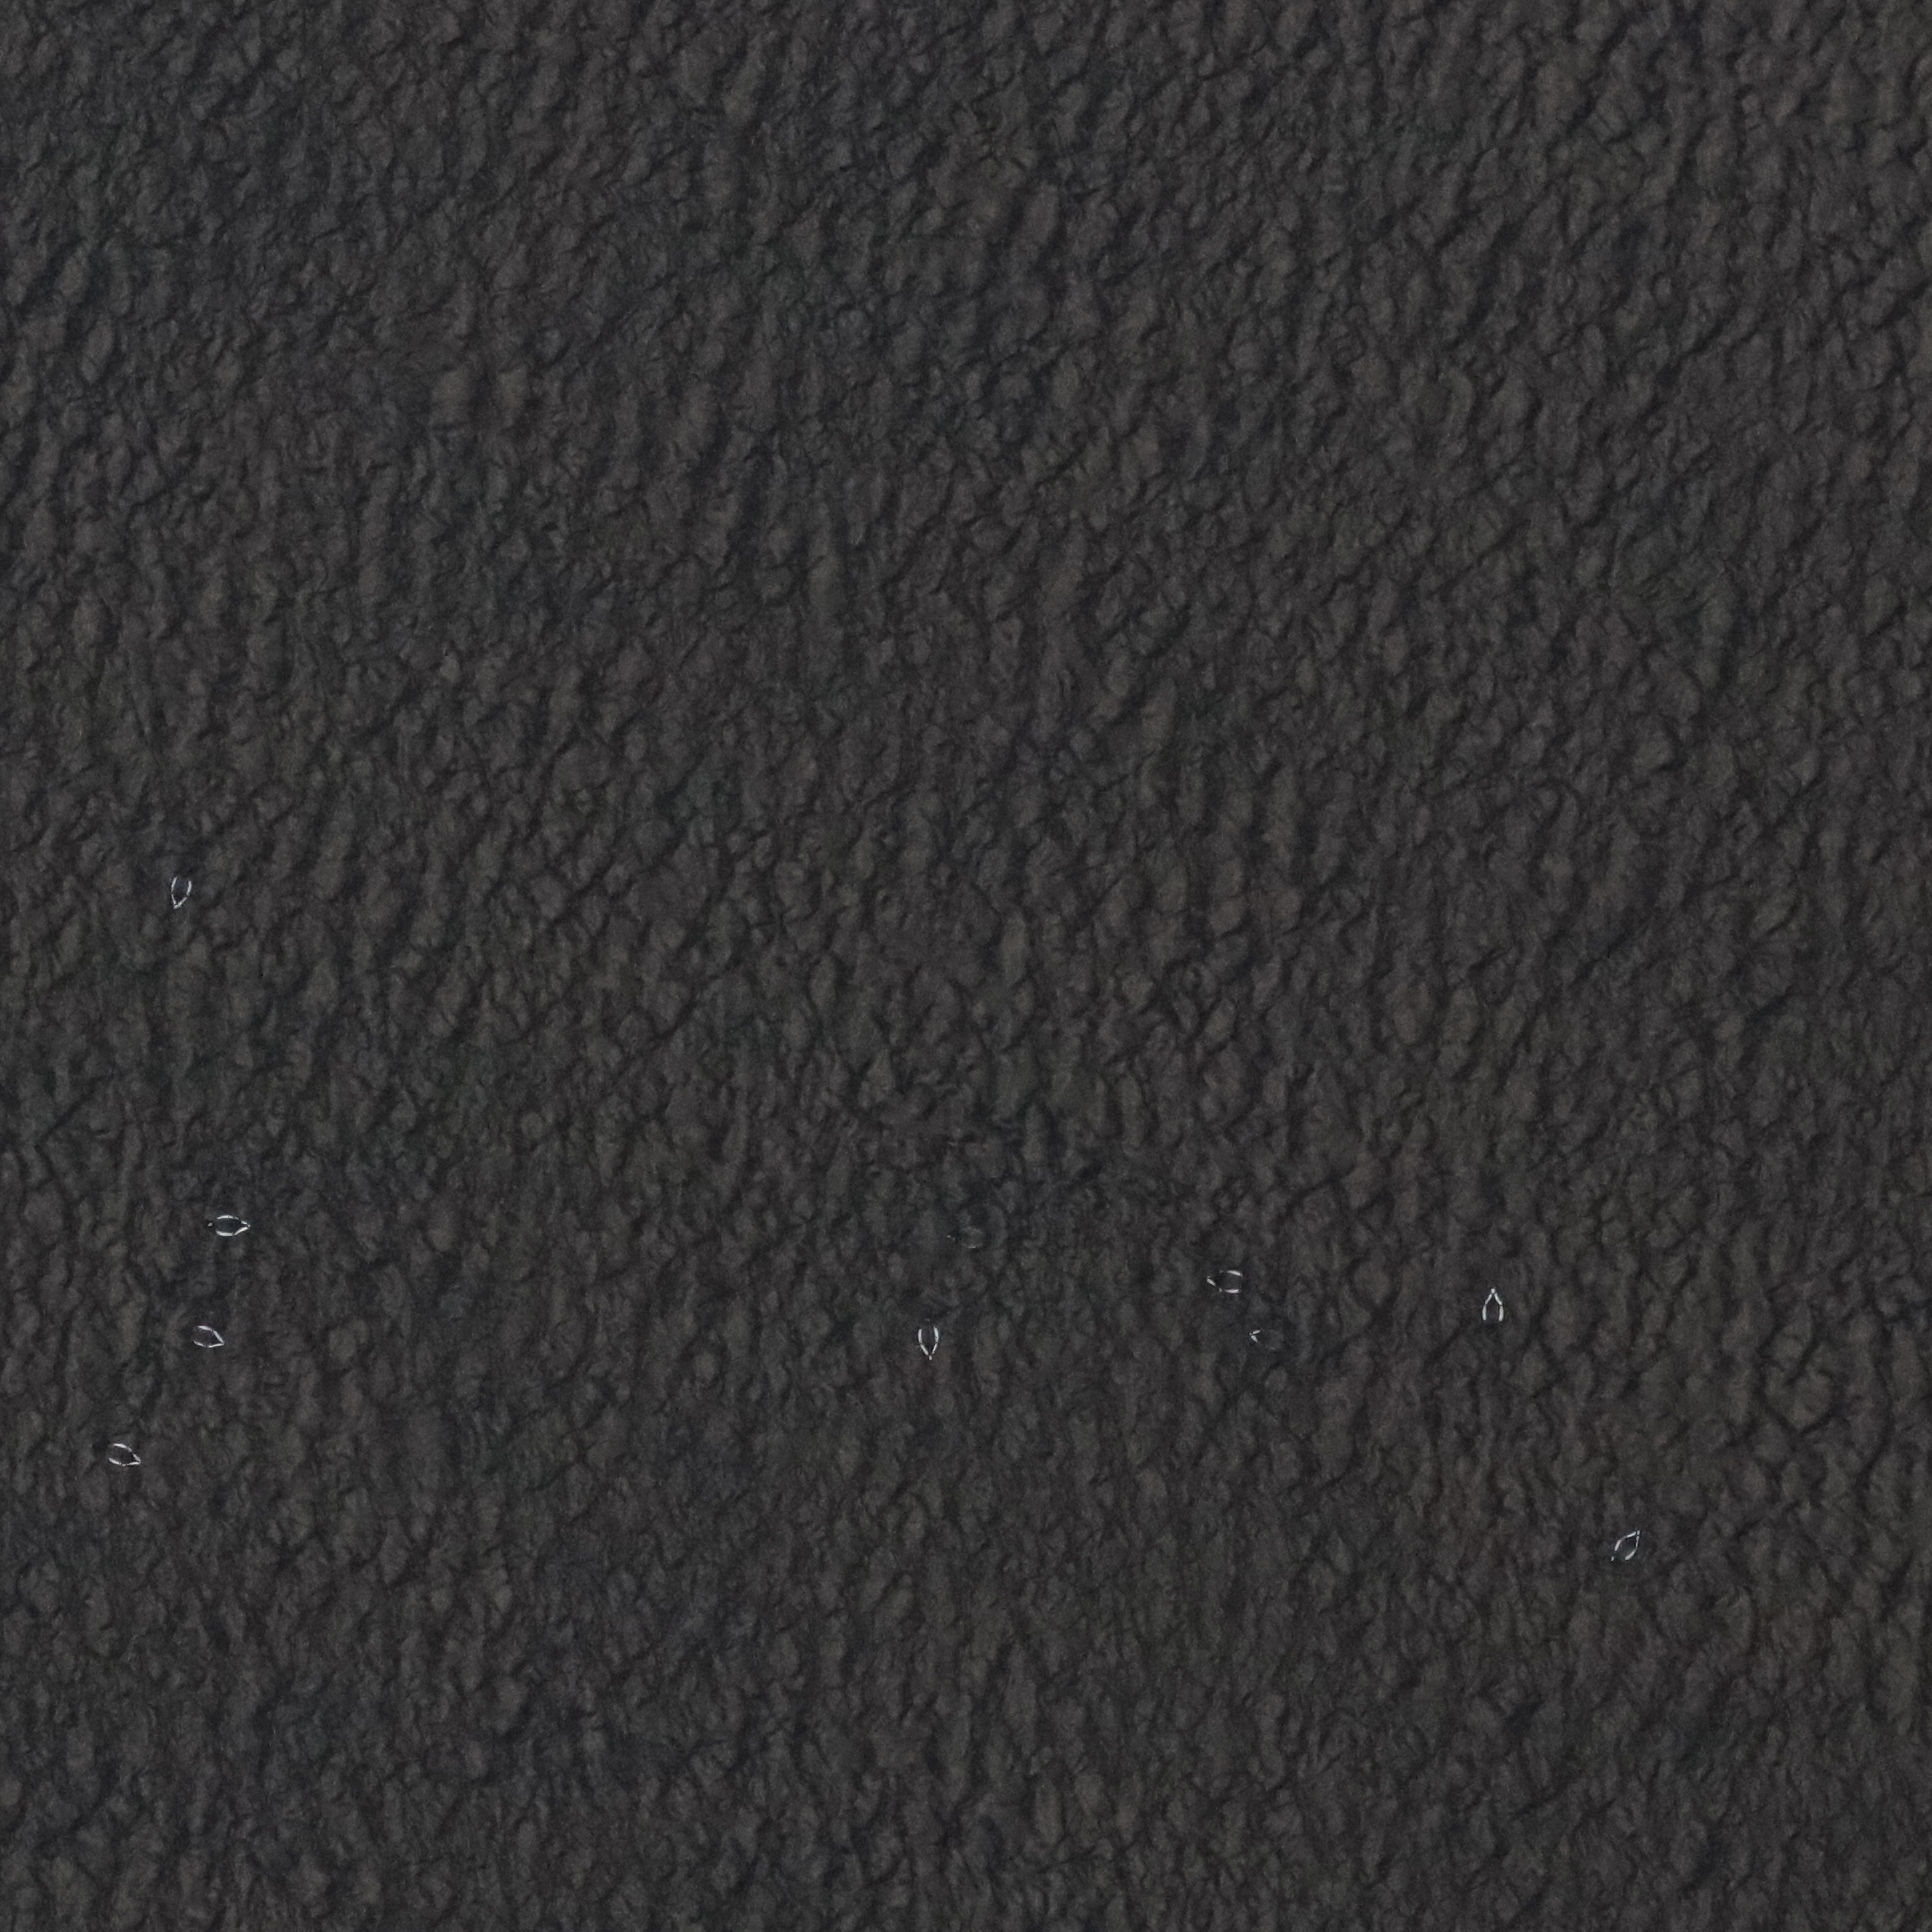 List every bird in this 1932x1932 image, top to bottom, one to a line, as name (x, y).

brant (181, 888)
brant (227, 1225)
brant (972, 1237)
brant (1230, 1283)
brant (1494, 1309)
brant (1269, 1337)
brant (205, 1338)
brant (1272, 1339)
brant (928, 1340)
brant (118, 1455)
brant (1625, 1547)